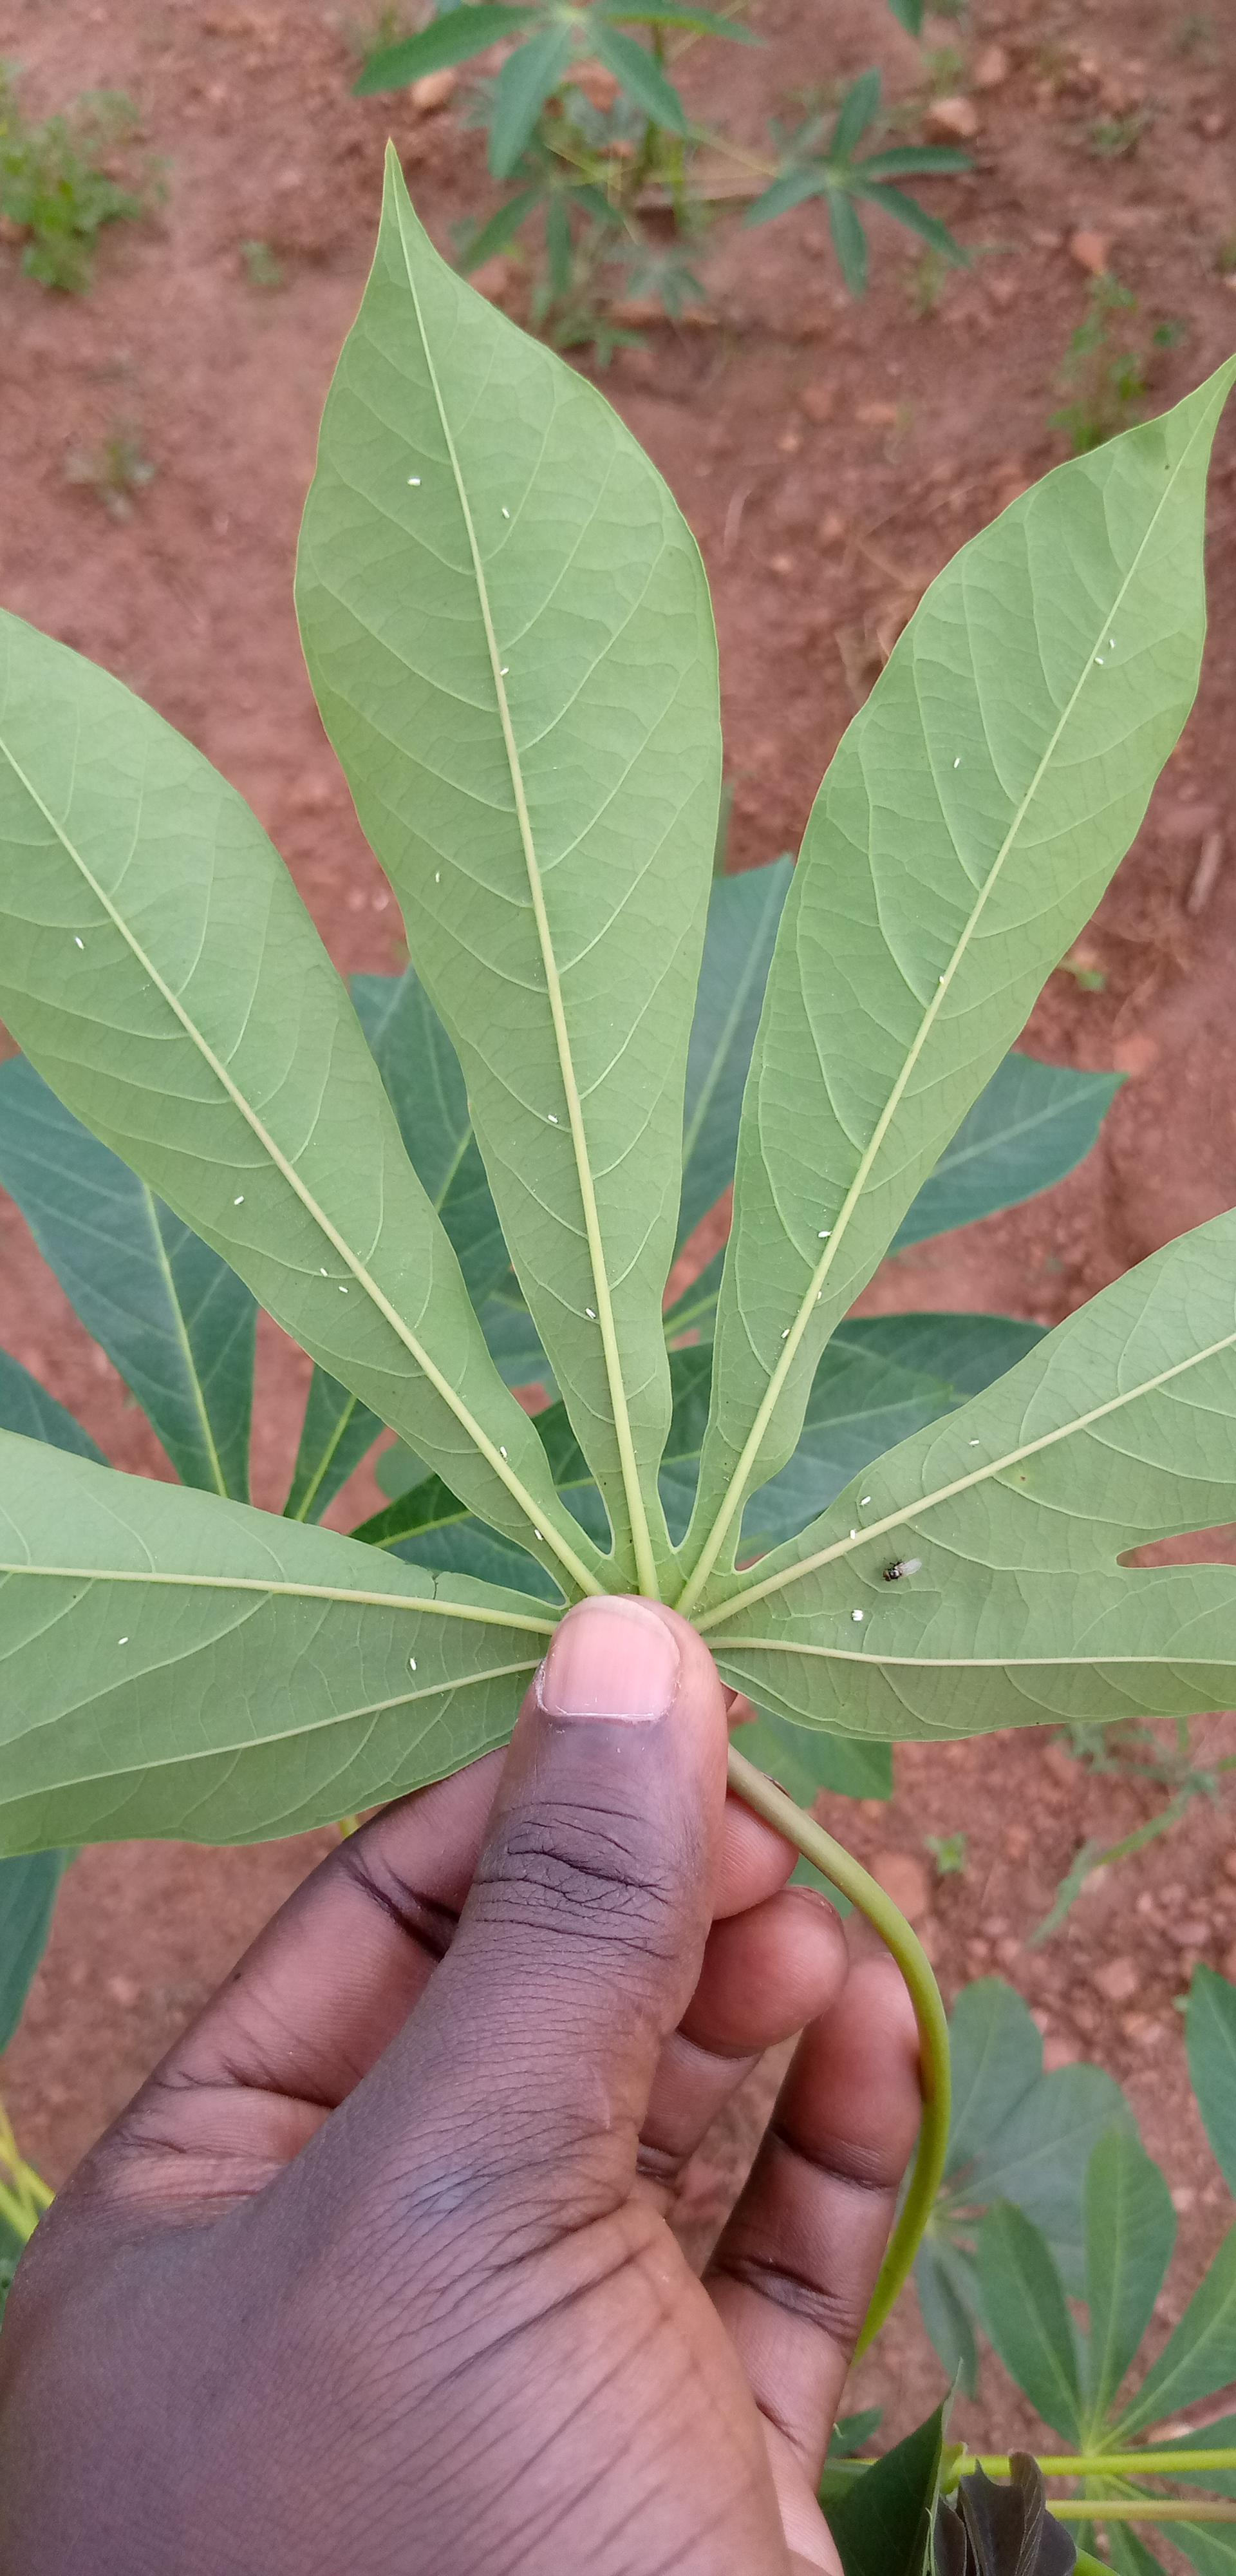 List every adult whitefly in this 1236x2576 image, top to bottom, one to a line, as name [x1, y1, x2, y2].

whitefly [405, 477, 422, 489]
whitefly [500, 506, 513, 520]
whitefly [1107, 638, 1117, 651]
whitefly [1091, 656, 1105, 666]
whitefly [498, 666, 510, 677]
whitefly [952, 755, 964, 771]
whitefly [433, 869, 442, 884]
whitefly [73, 936, 86, 950]
whitefly [937, 974, 947, 986]
whitefly [546, 1113, 560, 1124]
whitefly [232, 1194, 245, 1207]
whitefly [816, 1229, 833, 1240]
whitefly [318, 1266, 330, 1277]
whitefly [336, 1285, 350, 1294]
whitefly [583, 1306, 598, 1320]
whitefly [780, 1327, 791, 1340]
whitefly [967, 1438, 981, 1448]
whitefly [498, 1444, 509, 1459]
whitefly [858, 1495, 873, 1507]
whitefly [848, 1527, 857, 1540]
whitefly [533, 1528, 545, 1541]
whitefly [852, 1608, 863, 1614]
whitefly [852, 1611, 864, 1624]
whitefly [117, 1635, 130, 1647]
whitefly [408, 1655, 418, 1672]